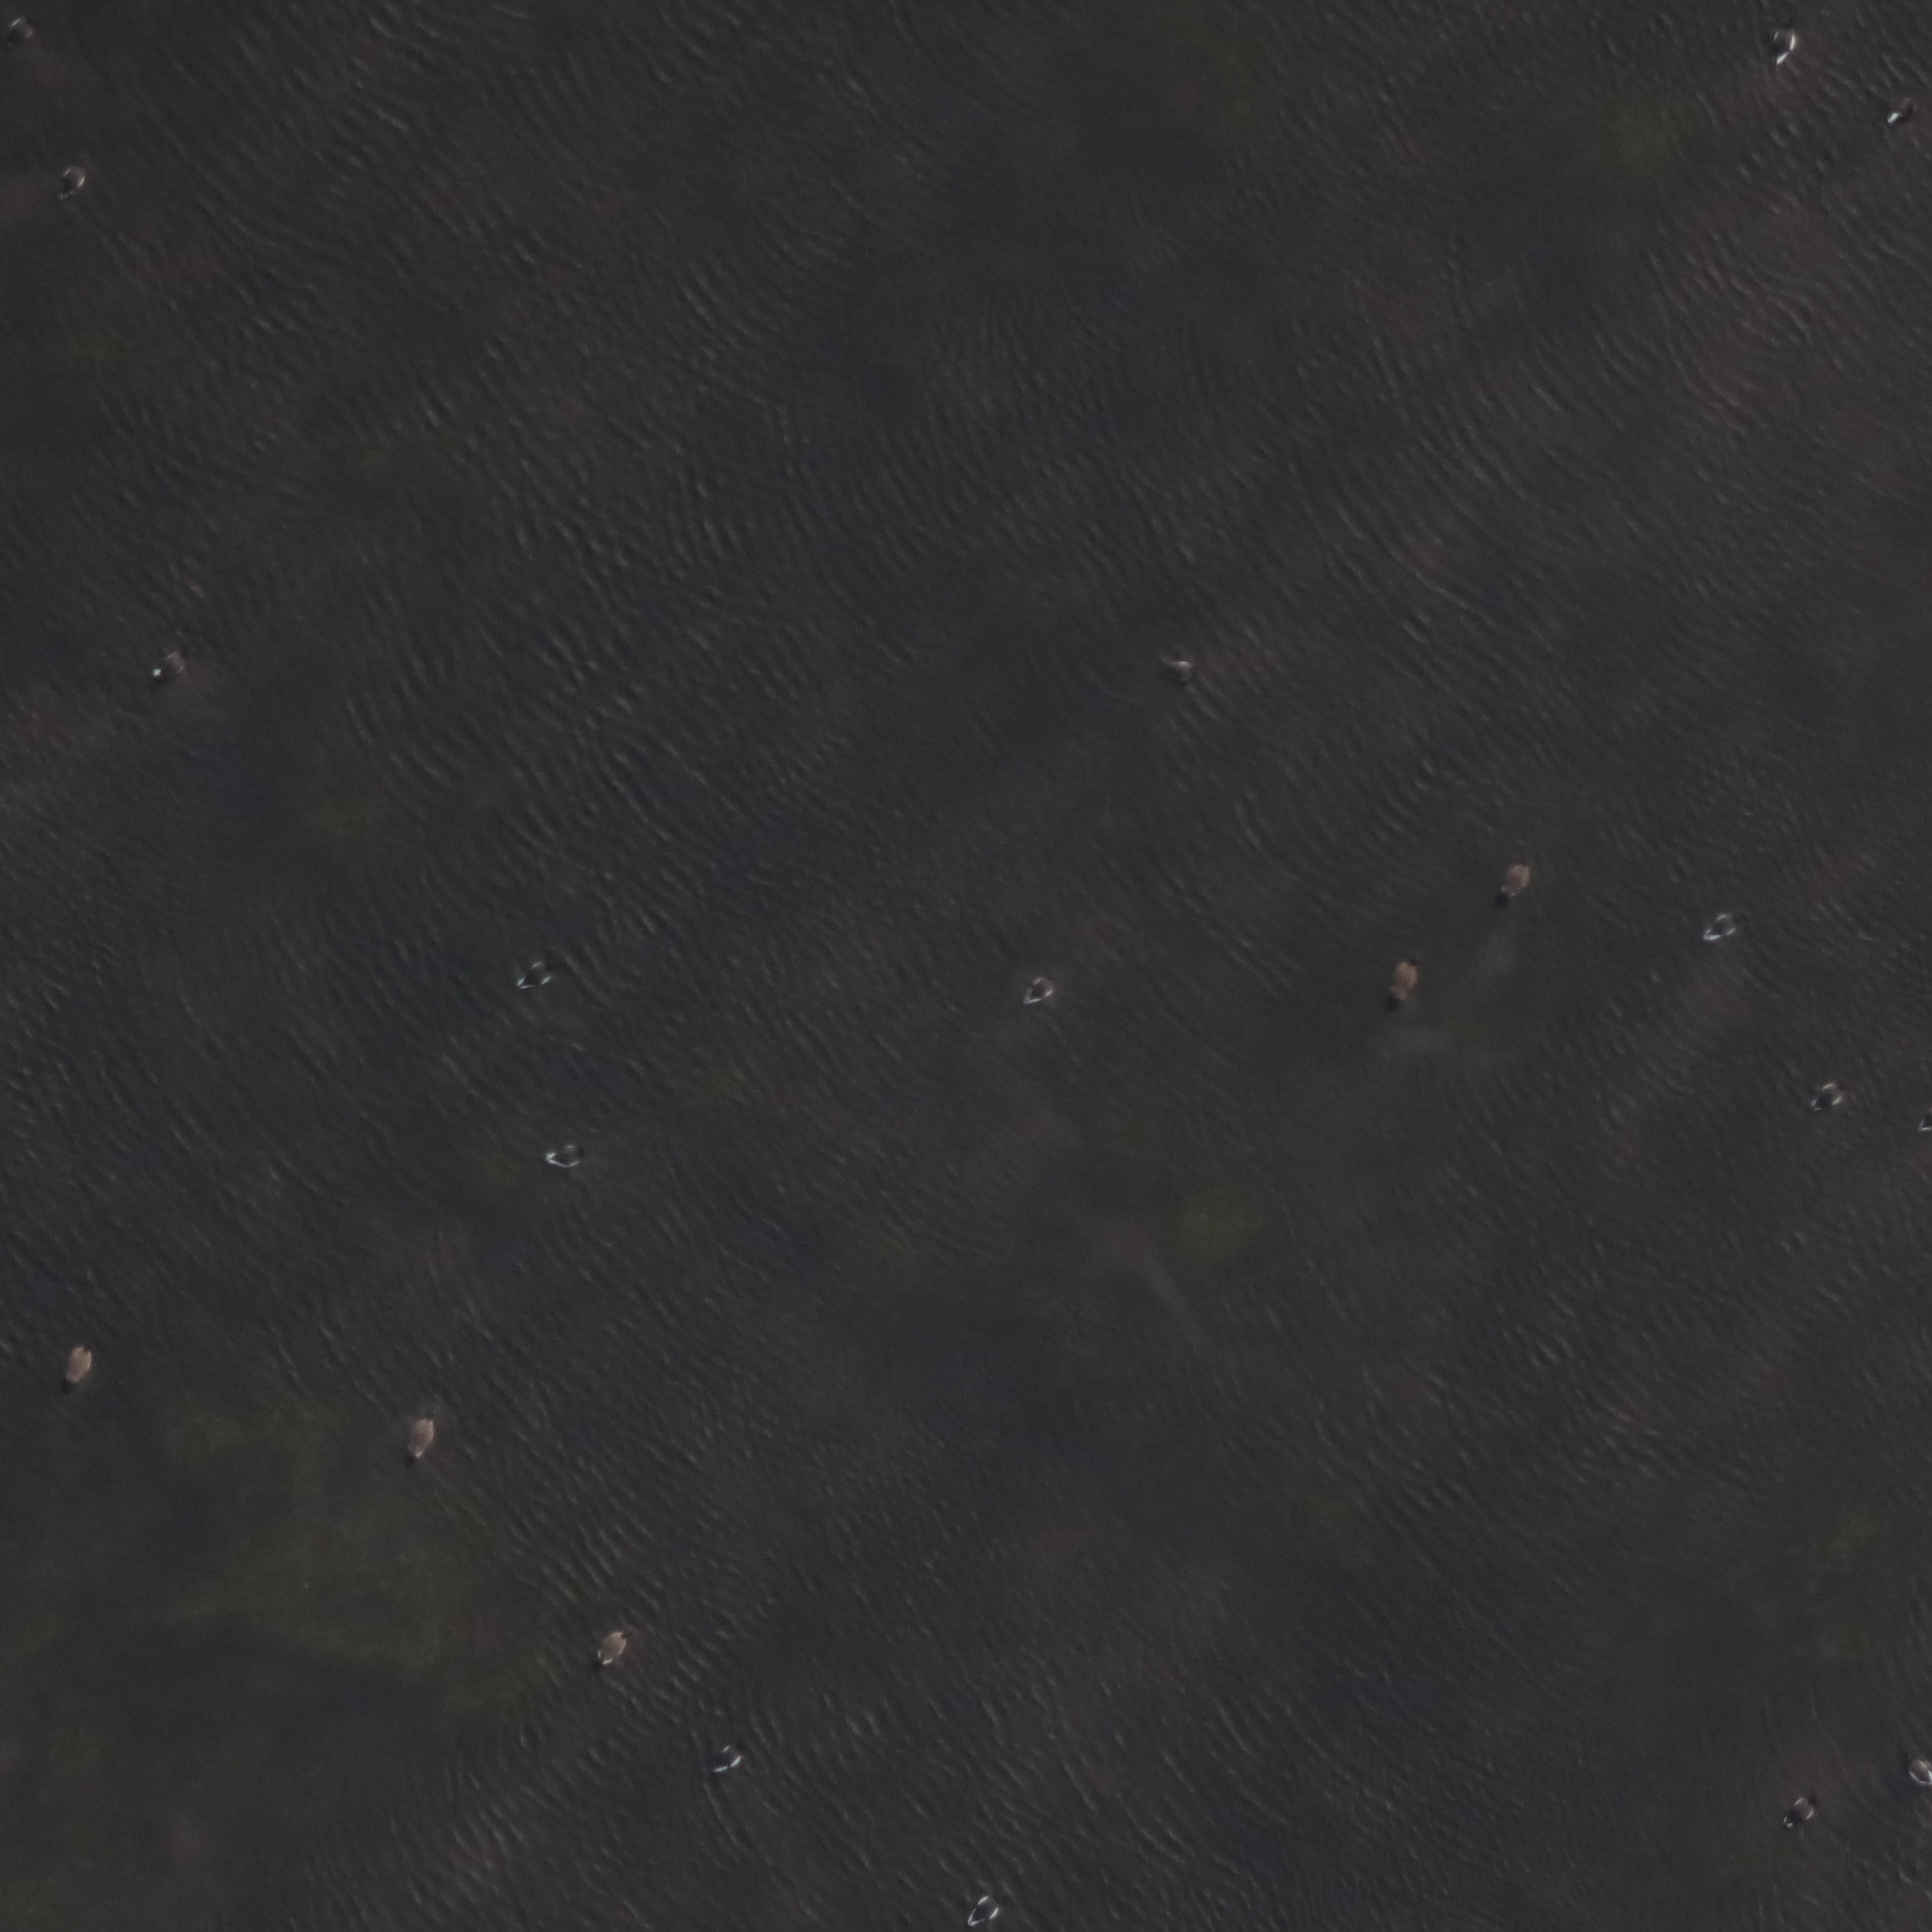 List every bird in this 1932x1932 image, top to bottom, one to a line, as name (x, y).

brant (18, 31)
brant (1785, 42)
brant (1898, 106)
brant (72, 182)
brant (171, 665)
Canada goose (1179, 669)
Canada goose (1517, 879)
brant (1726, 926)
brant (536, 975)
Canada goose (1399, 981)
brant (1038, 985)
brant (1830, 1095)
brant (566, 1155)
Canada goose (77, 1366)
Canada goose (420, 1436)
Canada goose (614, 1644)
brant (730, 1760)
brant (1921, 1771)
brant (1803, 1811)
brant (987, 1907)